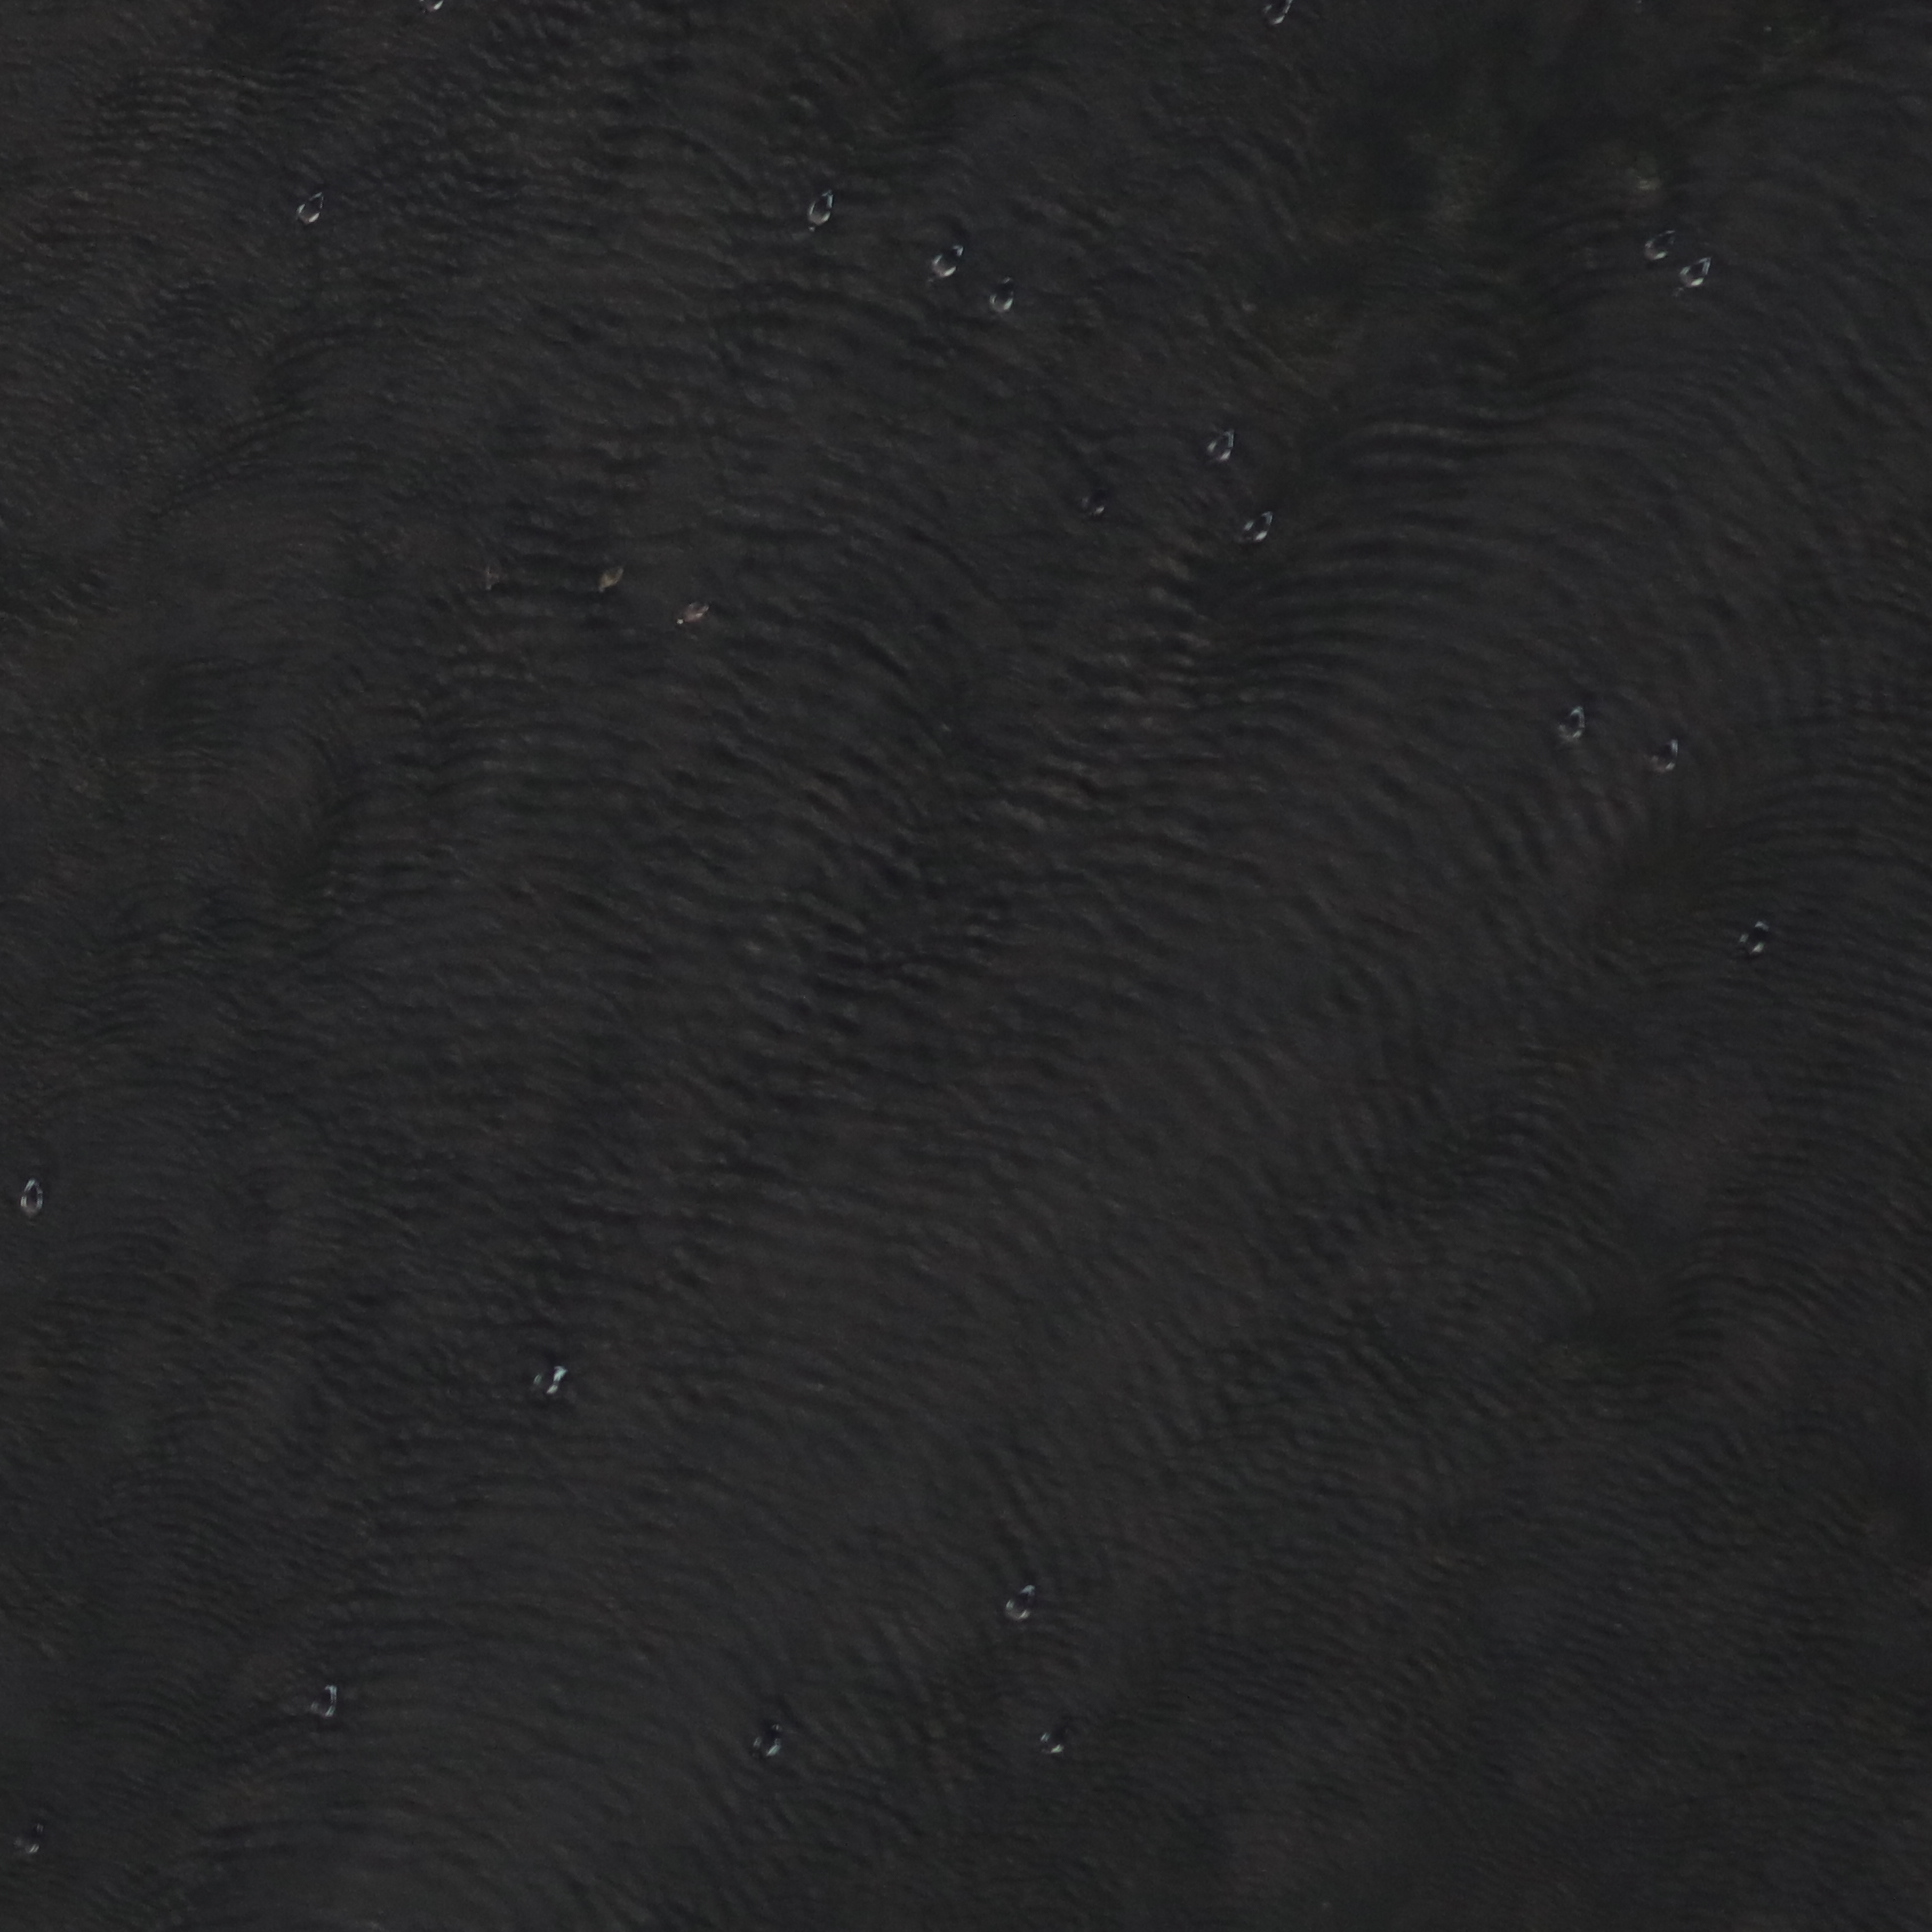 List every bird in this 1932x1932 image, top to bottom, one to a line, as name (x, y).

brant (309, 209)
brant (821, 212)
brant (1660, 248)
brant (945, 261)
brant (1694, 272)
brant (1002, 300)
brant (1220, 446)
brant (1096, 498)
brant (1256, 530)
brant (695, 612)
brant (1573, 726)
brant (1668, 754)
brant (1752, 941)
brant (30, 1198)
brant (549, 1382)
brant (1023, 1604)
brant (324, 1706)
brant (1051, 1740)
brant (769, 1741)
brant (32, 1845)